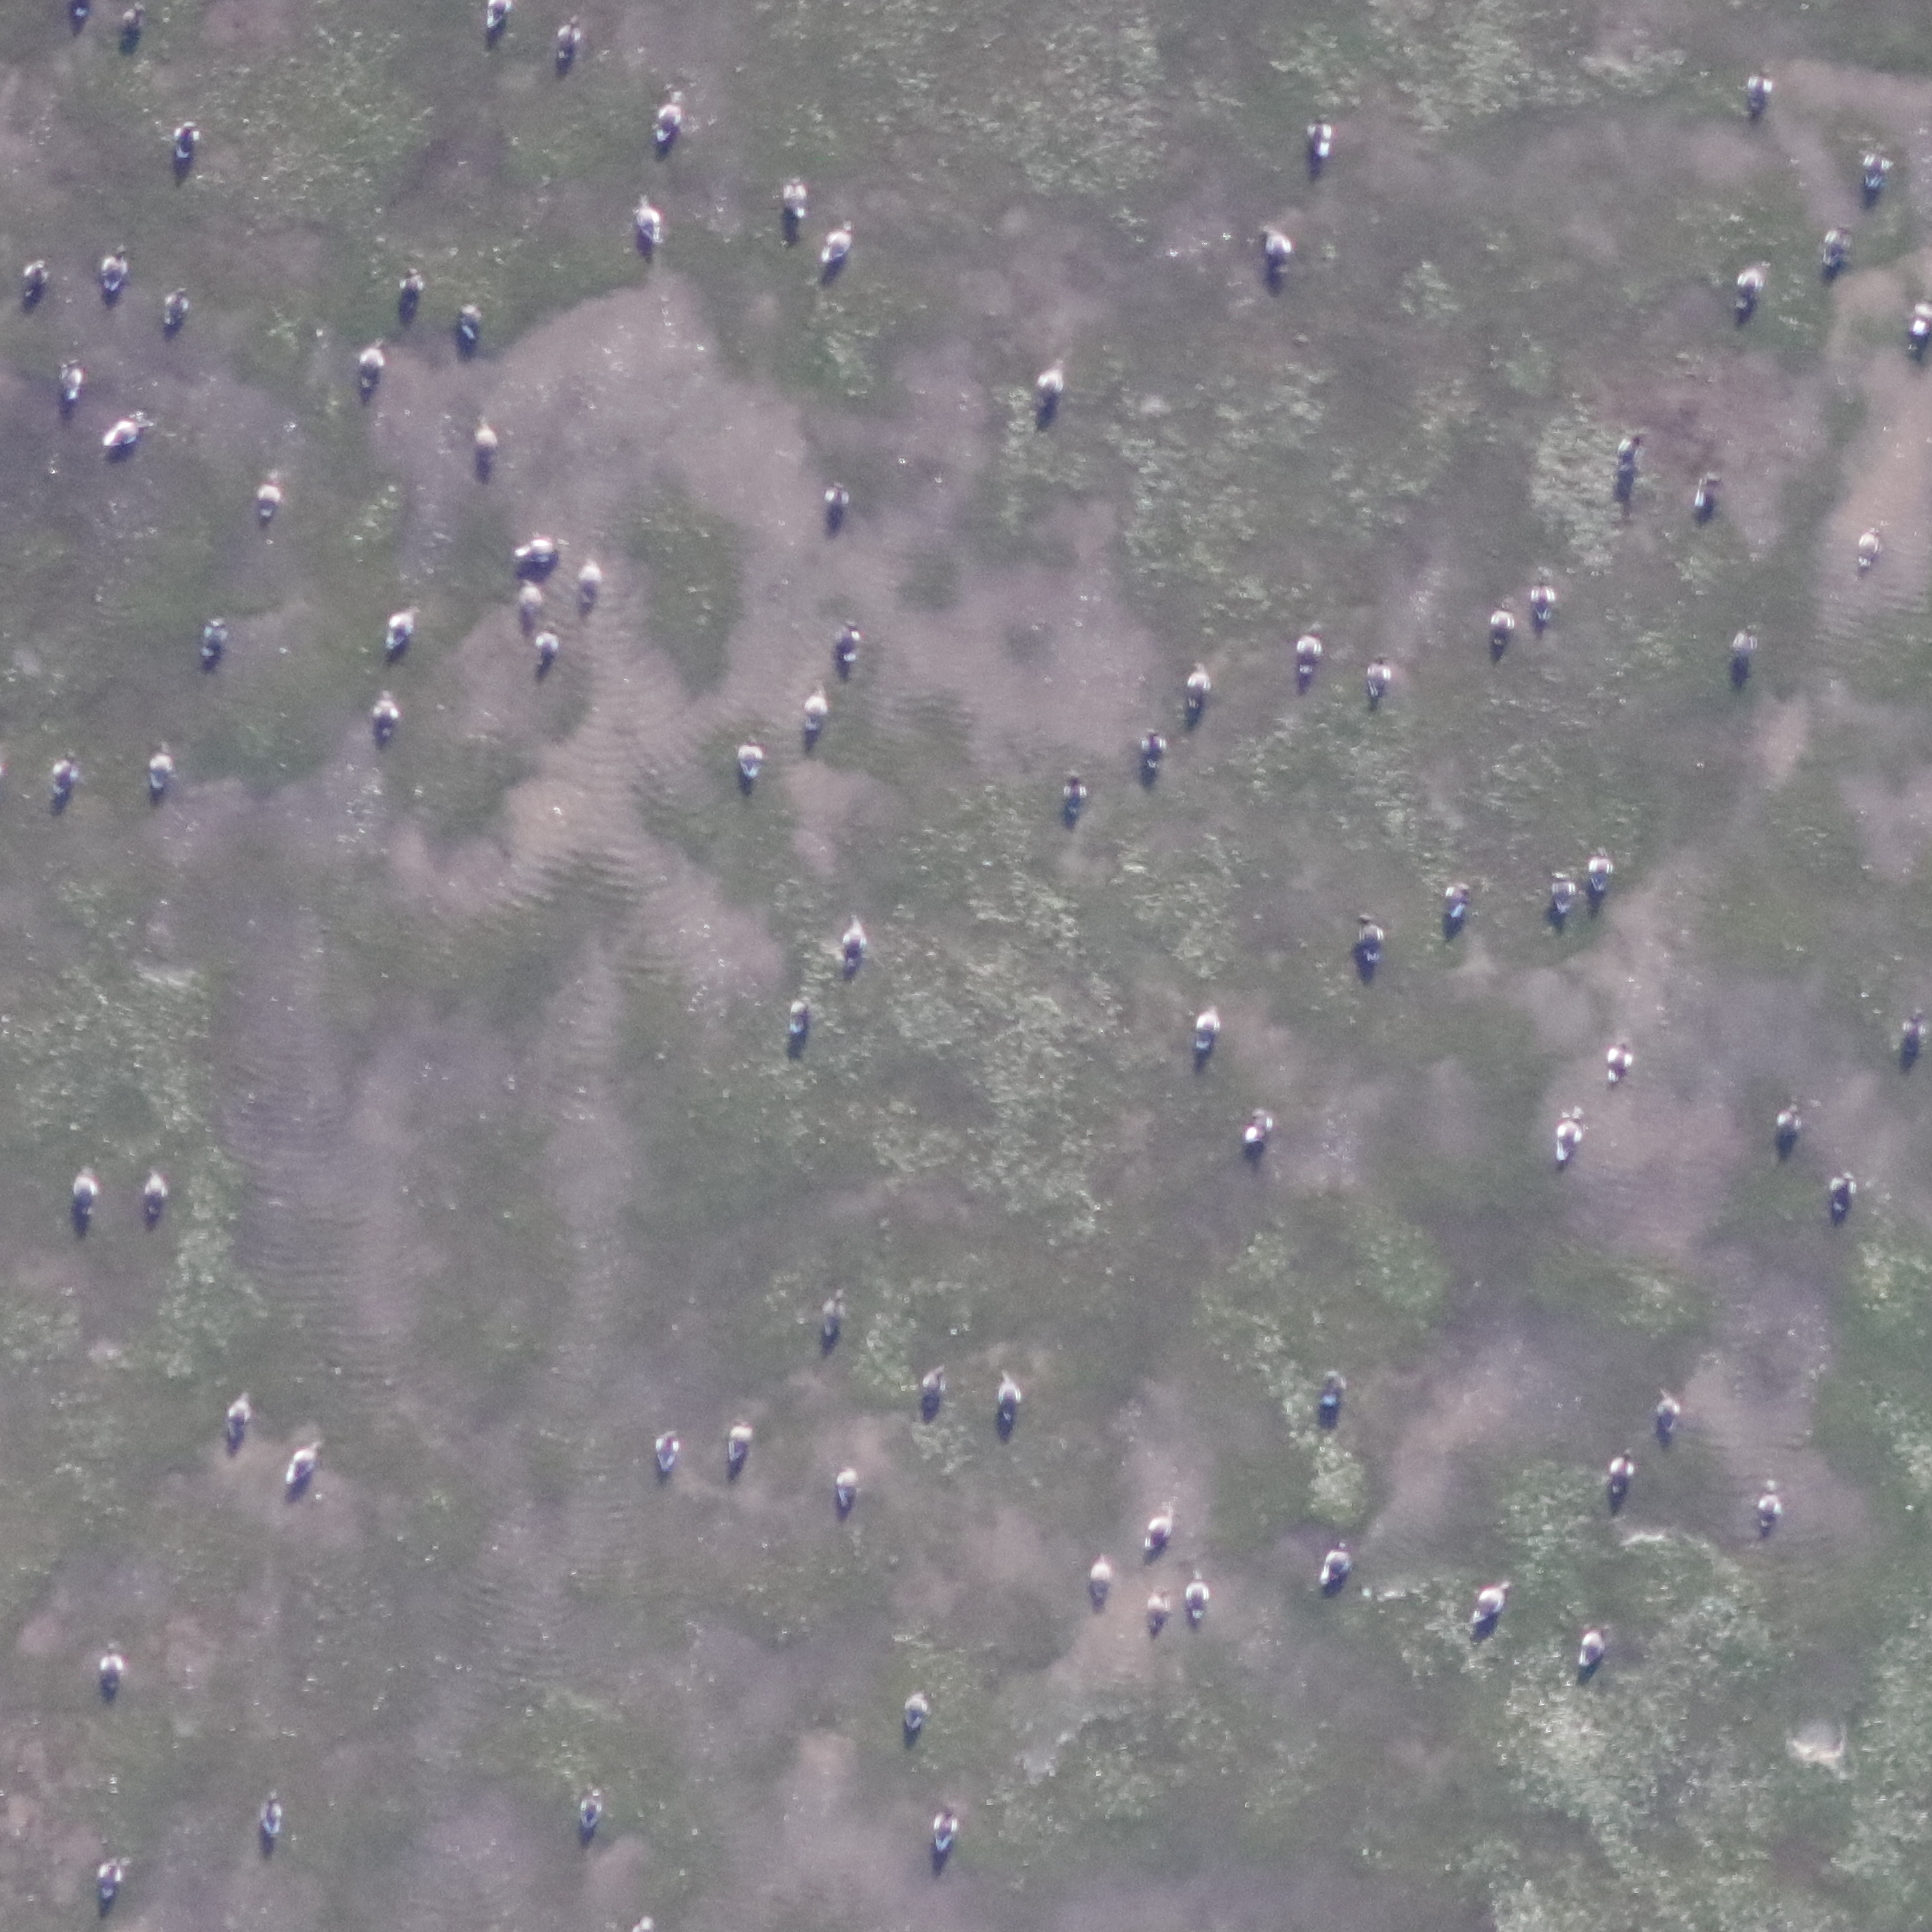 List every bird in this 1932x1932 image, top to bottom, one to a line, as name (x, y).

brant (496, 1)
brant (133, 21)
brant (572, 40)
brant (1762, 96)
brant (665, 117)
brant (1320, 137)
brant (185, 140)
brant (1874, 169)
brant (794, 197)
brant (641, 223)
brant (837, 244)
brant (1273, 246)
brant (1831, 246)
brant (117, 270)
brant (406, 282)
brant (34, 283)
brant (1744, 289)
brant (178, 307)
brant (463, 322)
brant (1920, 327)
brant (366, 366)
brant (1055, 383)
brant (68, 386)
brant (137, 432)
brant (495, 438)
brant (1621, 455)
brant (1704, 495)
brant (258, 496)
brant (838, 501)
brant (548, 545)
brant (1862, 549)
brant (596, 582)
brant (1539, 598)
brant (523, 605)
brant (1503, 625)
brant (396, 638)
brant (213, 640)
brant (855, 641)
brant (548, 647)
brant (1741, 647)
brant (1307, 654)
brant (1372, 685)
brant (1199, 691)
brant (814, 708)
brant (387, 717)
brant (1150, 754)
brant (744, 761)
brant (161, 762)
brant (65, 777)
brant (1076, 792)
brant (1601, 863)
brant (1556, 888)
brant (1453, 911)
brant (1373, 940)
brant (852, 941)
brant (796, 1017)
brant (1913, 1030)
brant (1206, 1039)
brant (1628, 1054)
brant (1784, 1126)
brant (1252, 1129)
brant (1571, 1144)
brant (1834, 1189)
brant (89, 1191)
brant (154, 1197)
brant (835, 1318)
brant (1333, 1387)
brant (929, 1388)
brant (1014, 1397)
brant (237, 1413)
brant (1675, 1415)
brant (738, 1437)
brant (666, 1446)
brant (303, 1465)
brant (1619, 1471)
brant (848, 1488)
brant (1773, 1507)
brant (1156, 1522)
brant (1334, 1565)
brant (1100, 1576)
brant (1199, 1594)
brant (1490, 1601)
brant (1156, 1608)
brant (1593, 1644)
brant (107, 1674)
brant (911, 1717)
brant (590, 1810)
brant (275, 1820)
brant (944, 1826)
brant (109, 1887)